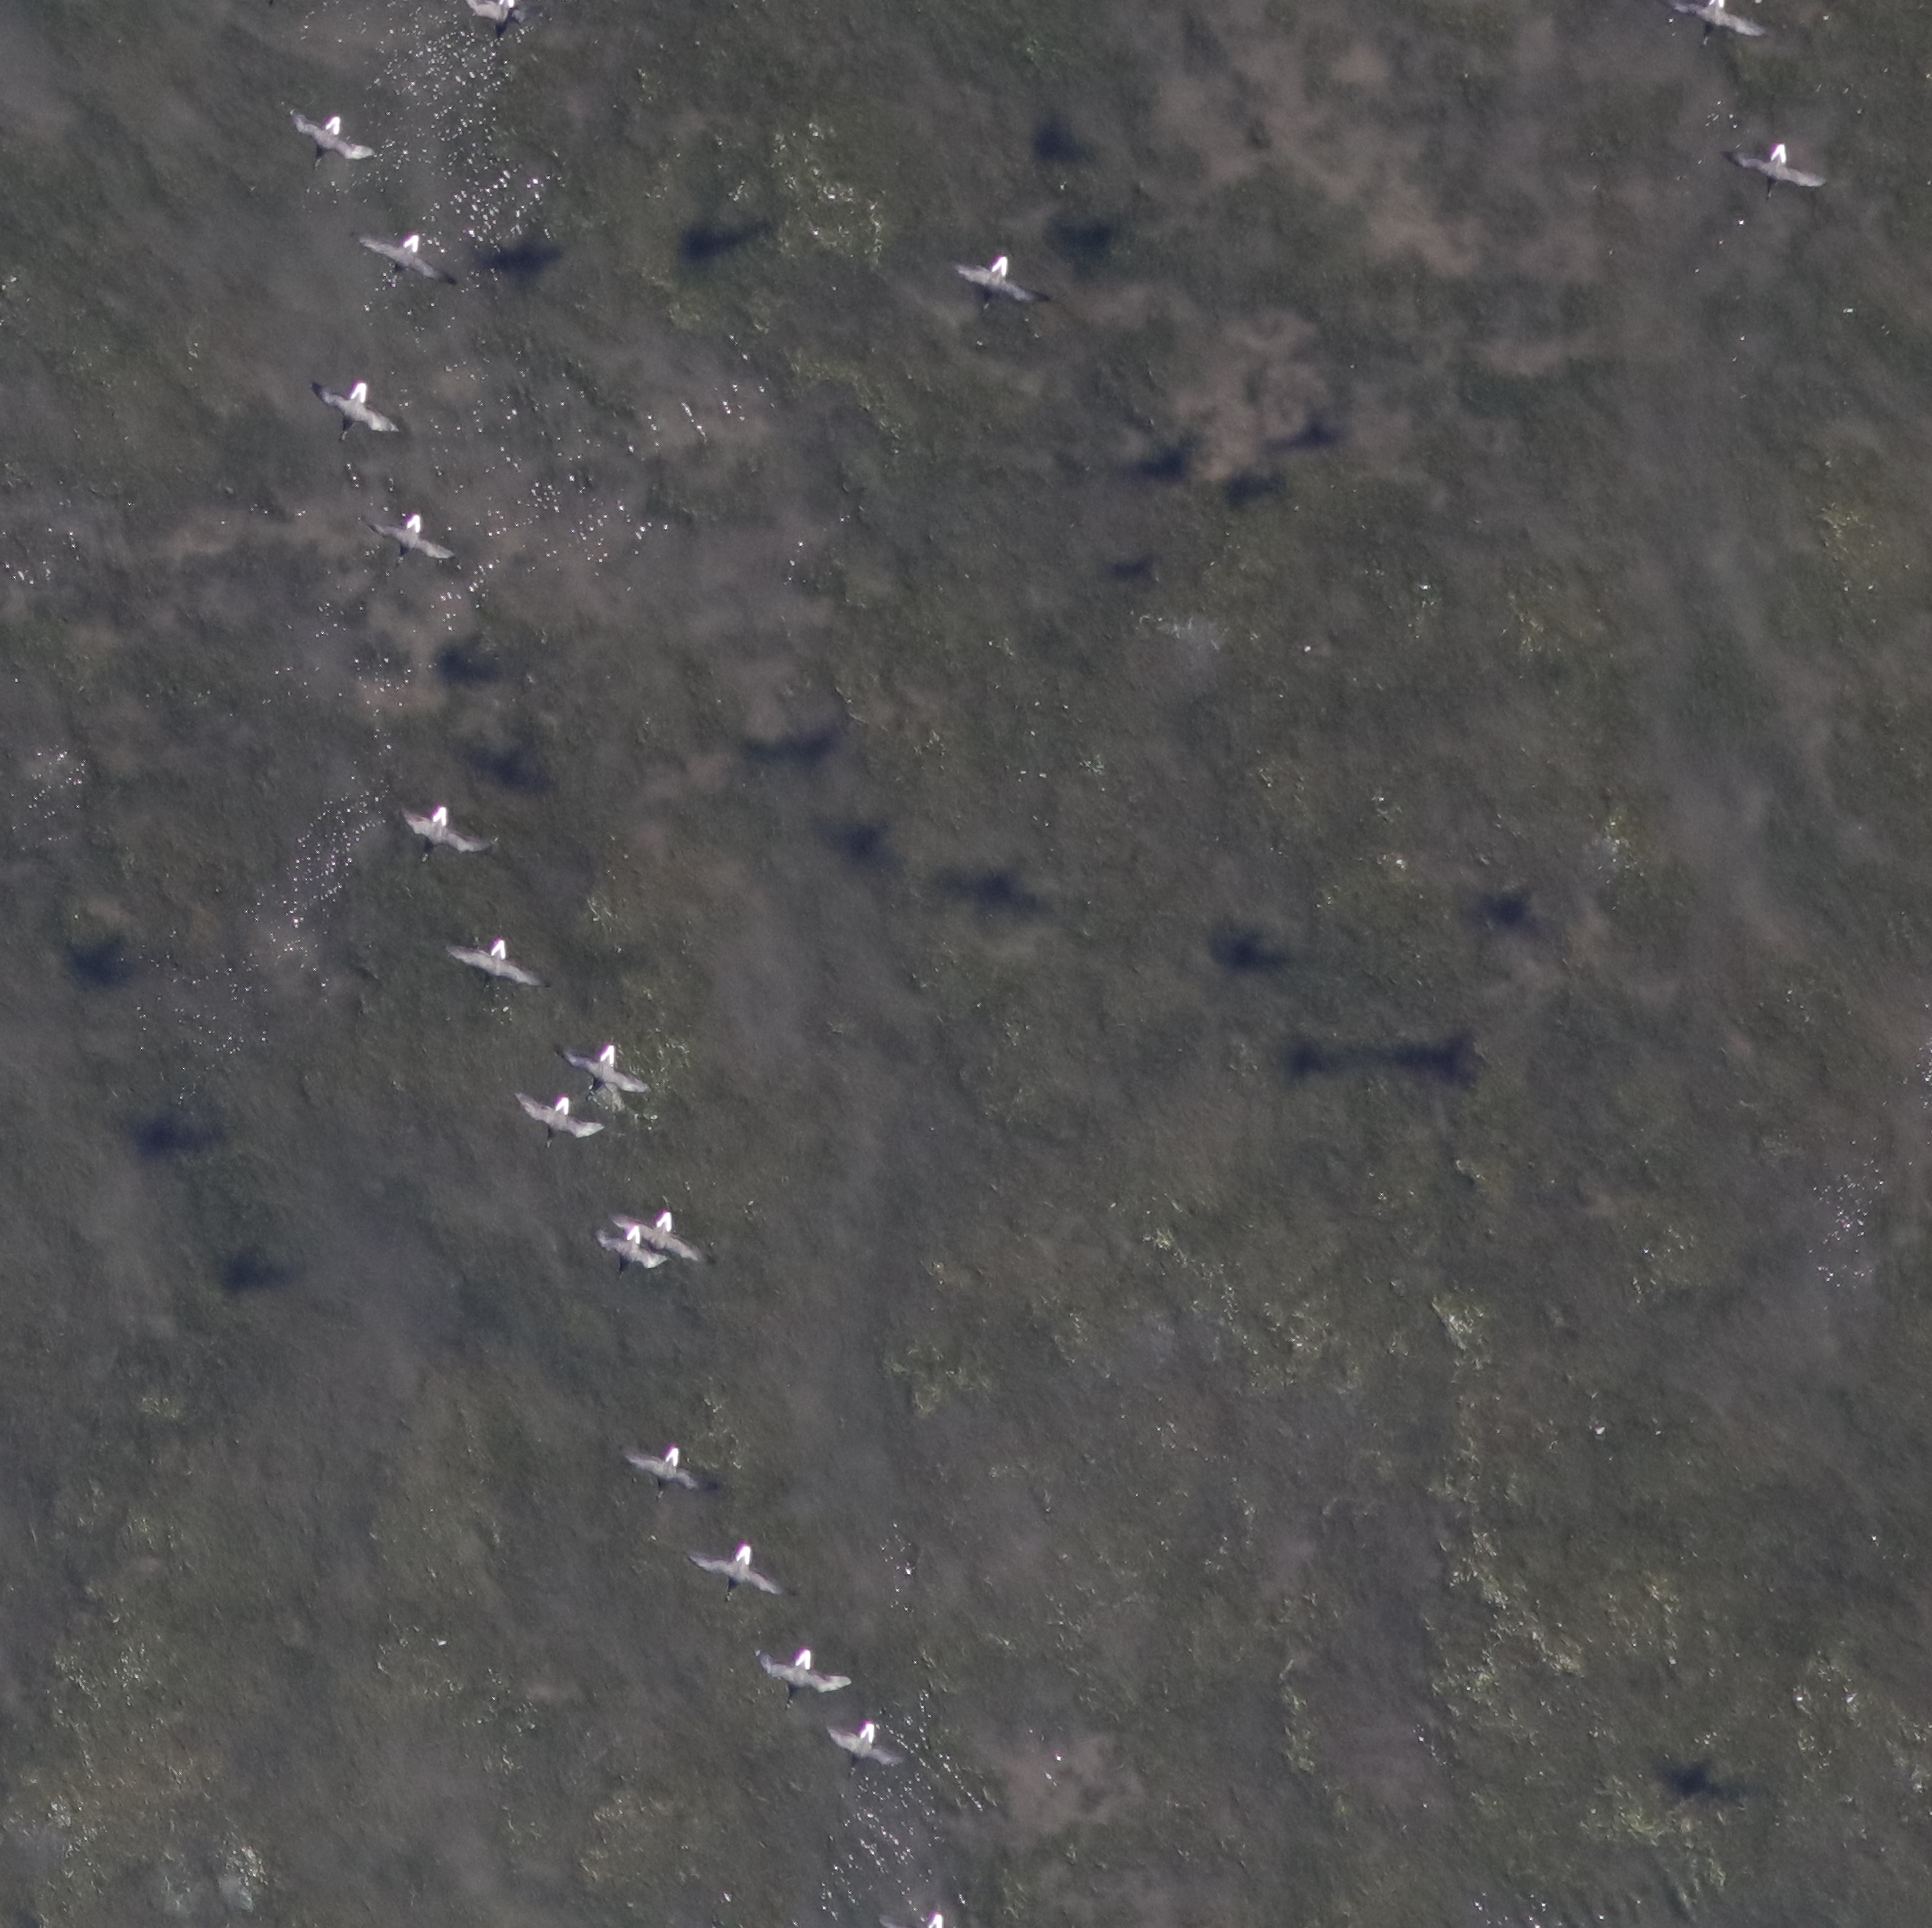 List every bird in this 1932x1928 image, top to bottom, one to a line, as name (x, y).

brant (504, 9)
brant (1714, 15)
brant (335, 142)
brant (1782, 166)
brant (404, 256)
brant (998, 281)
brant (361, 407)
brant (415, 535)
brant (437, 830)
brant (497, 971)
brant (618, 1076)
brant (560, 1130)
brant (660, 1236)
brant (621, 1258)
brant (664, 1468)
brant (749, 1571)
brant (808, 1673)
brant (869, 1753)